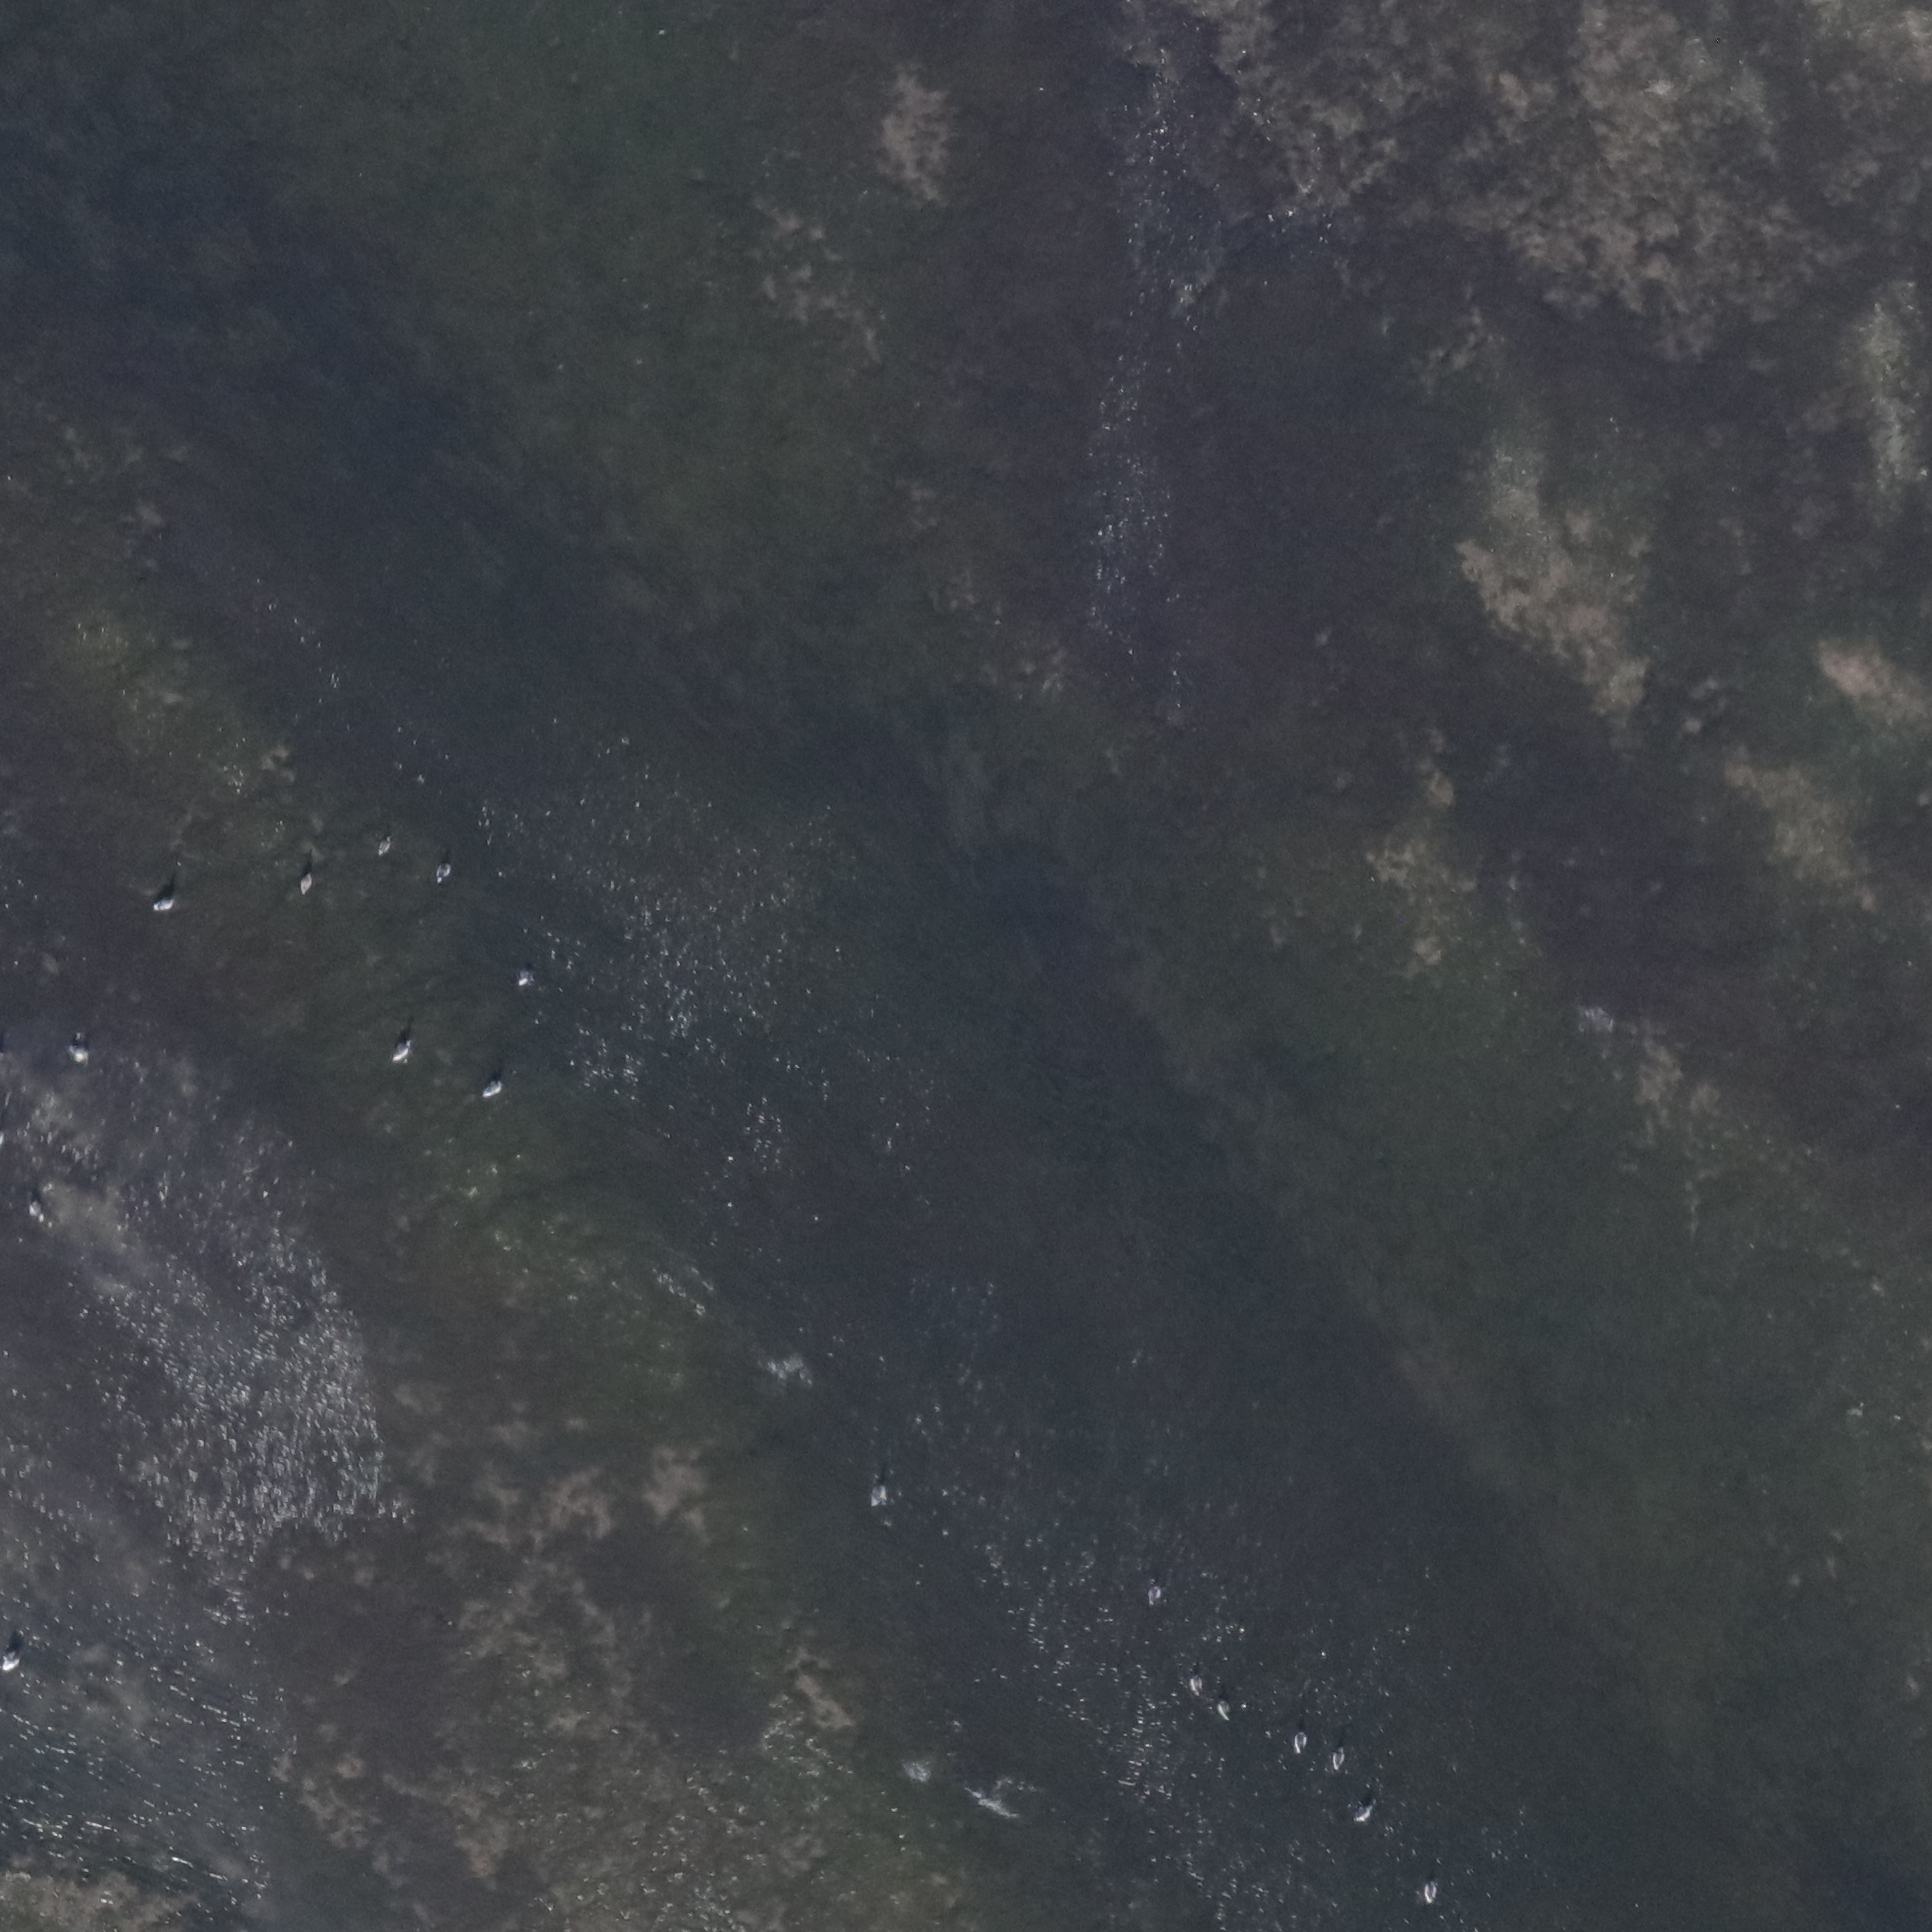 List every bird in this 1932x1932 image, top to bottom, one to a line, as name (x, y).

brant (386, 845)
brant (435, 868)
brant (309, 887)
brant (160, 908)
brant (522, 977)
brant (400, 1050)
brant (77, 1054)
brant (498, 1091)
brant (36, 1217)
brant (875, 1492)
brant (1154, 1597)
brant (12, 1662)
brant (1192, 1684)
brant (1223, 1708)
brant (1297, 1740)
brant (1336, 1753)
brant (1372, 1813)
brant (1430, 1891)